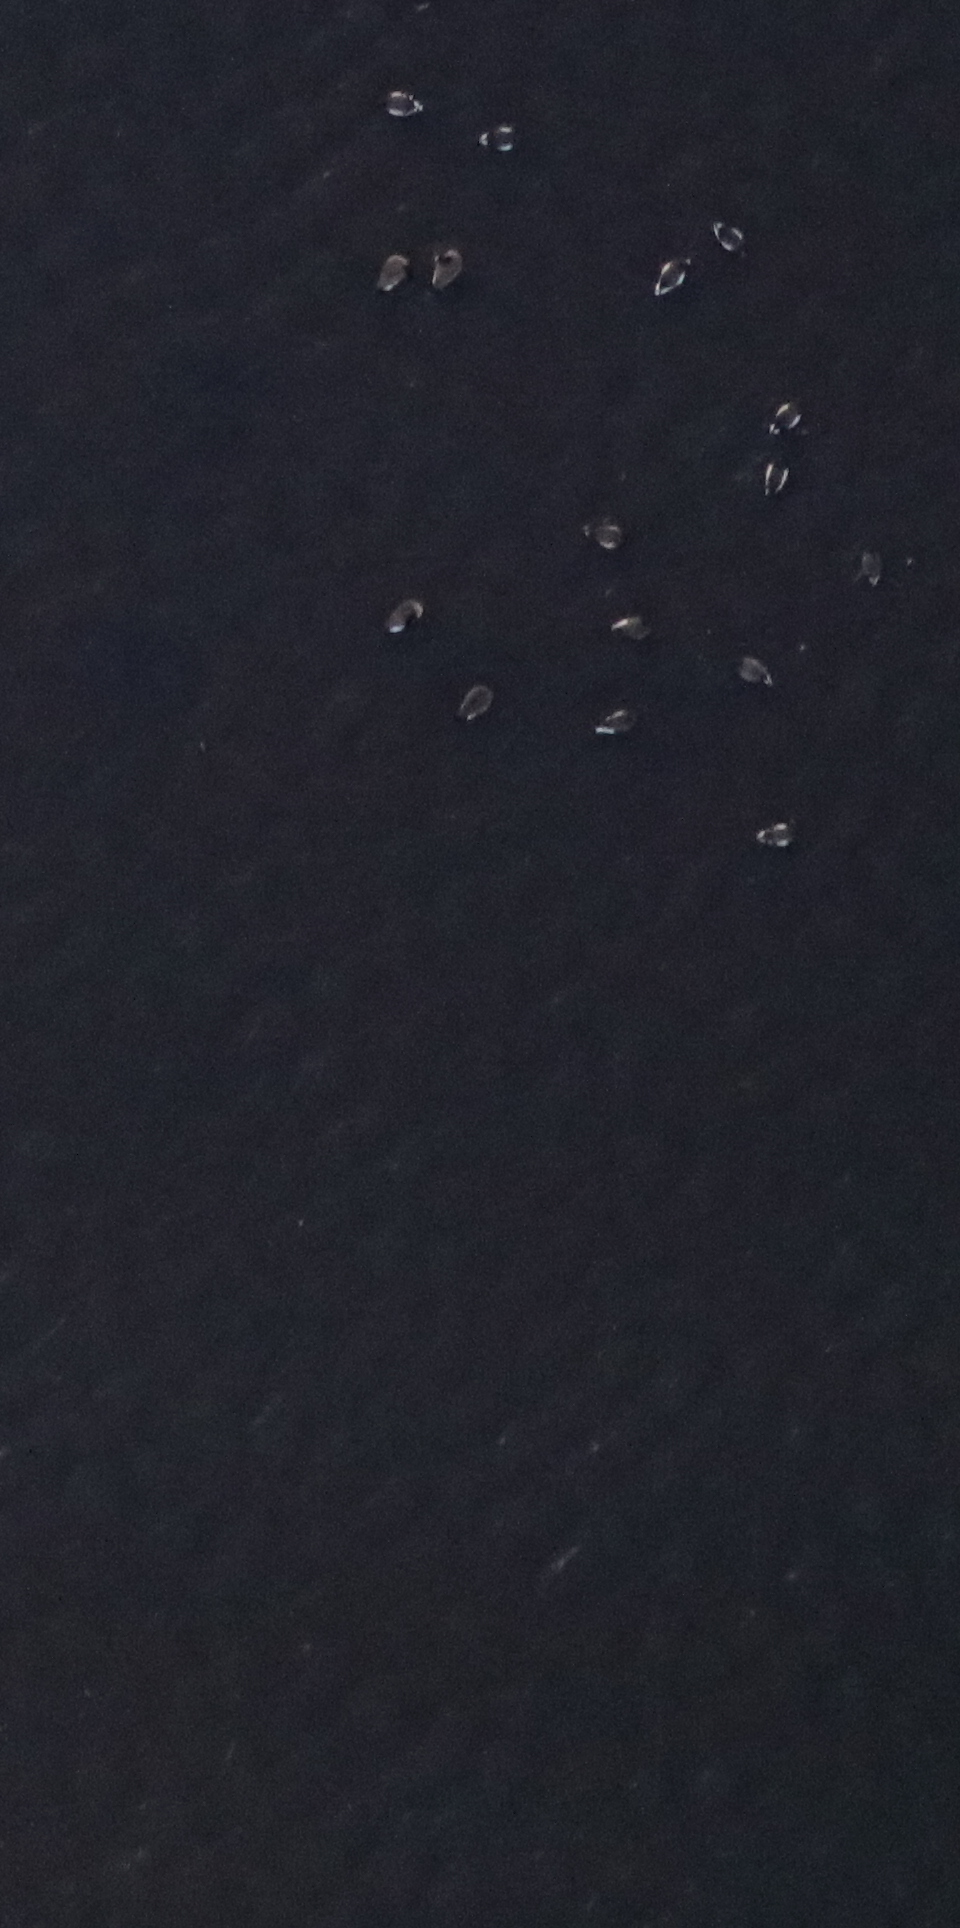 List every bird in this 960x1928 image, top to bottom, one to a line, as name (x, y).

brant (400, 103)
brant (500, 139)
brant (730, 238)
Canada goose (393, 272)
Canada goose (446, 273)
brant (673, 276)
brant (787, 418)
brant (776, 478)
brant (606, 535)
brant (872, 567)
Canada goose (405, 617)
brant (632, 628)
brant (753, 671)
Canada goose (477, 701)
brant (618, 721)
brant (777, 836)